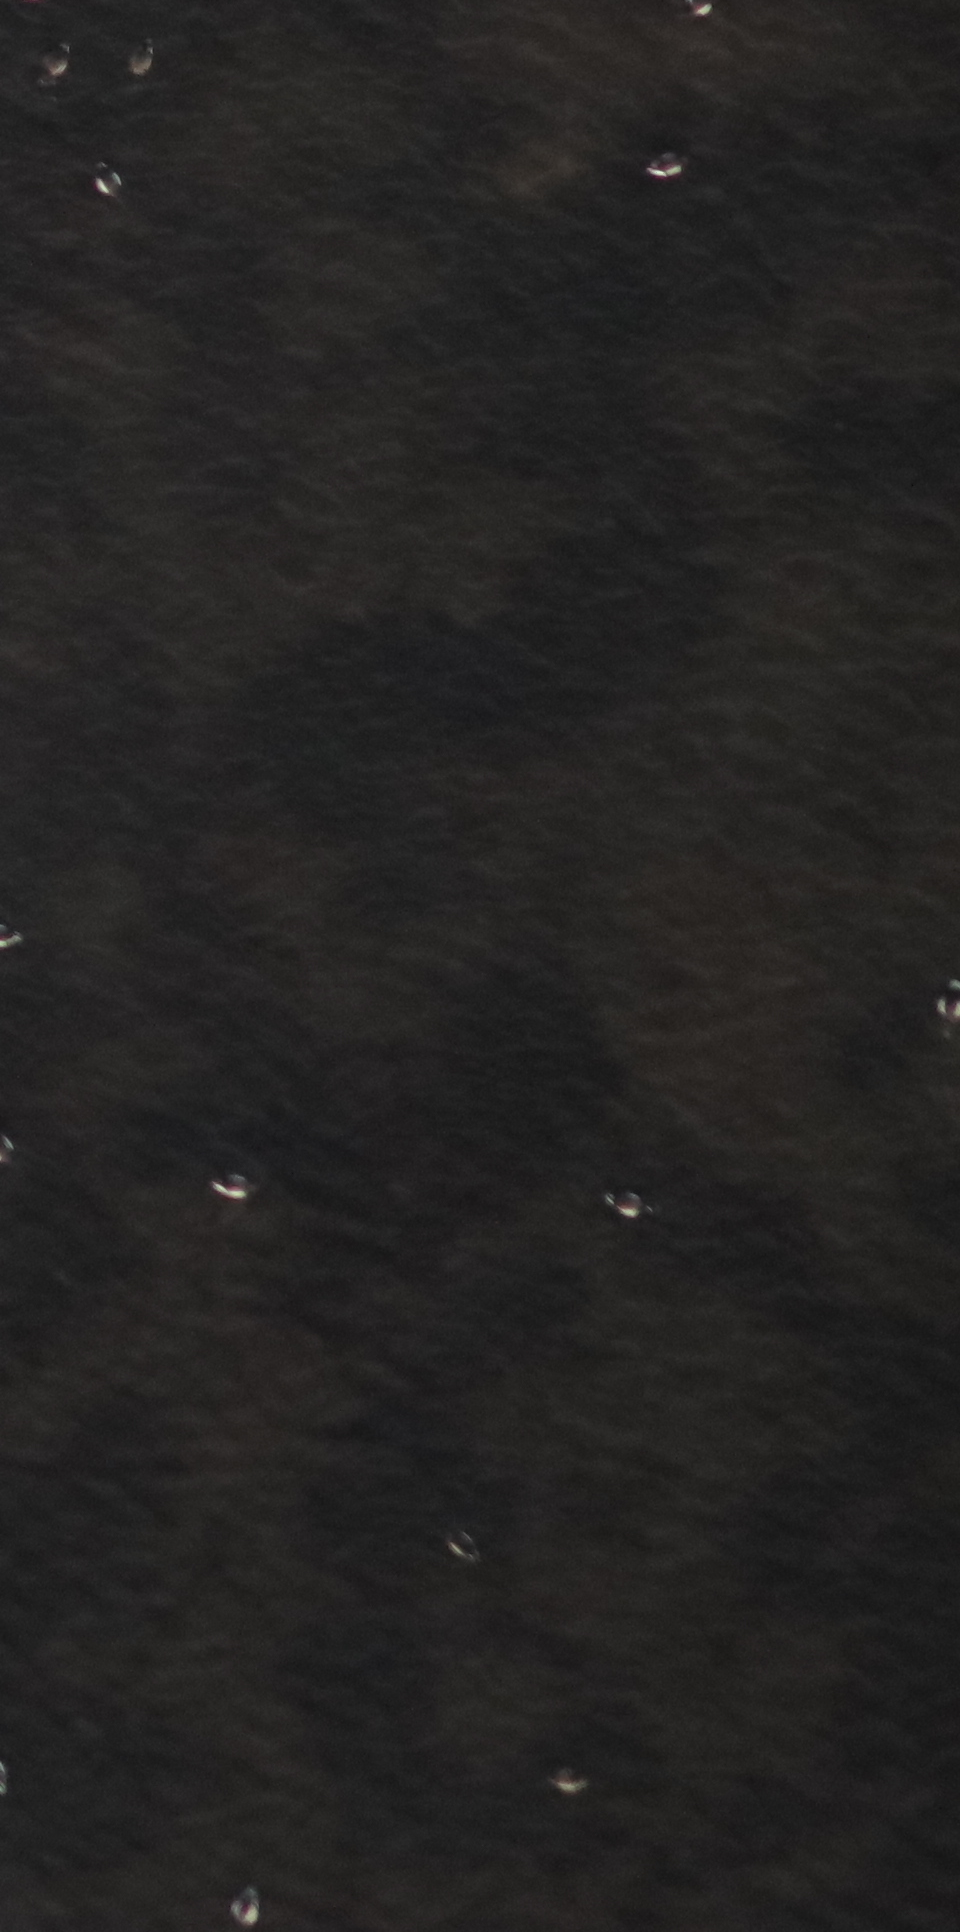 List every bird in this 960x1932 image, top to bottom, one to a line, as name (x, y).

brant (702, 0)
brant (140, 59)
brant (53, 64)
brant (665, 164)
brant (109, 181)
brant (233, 1186)
brant (629, 1204)
brant (467, 1541)
brant (568, 1777)
brant (246, 1903)